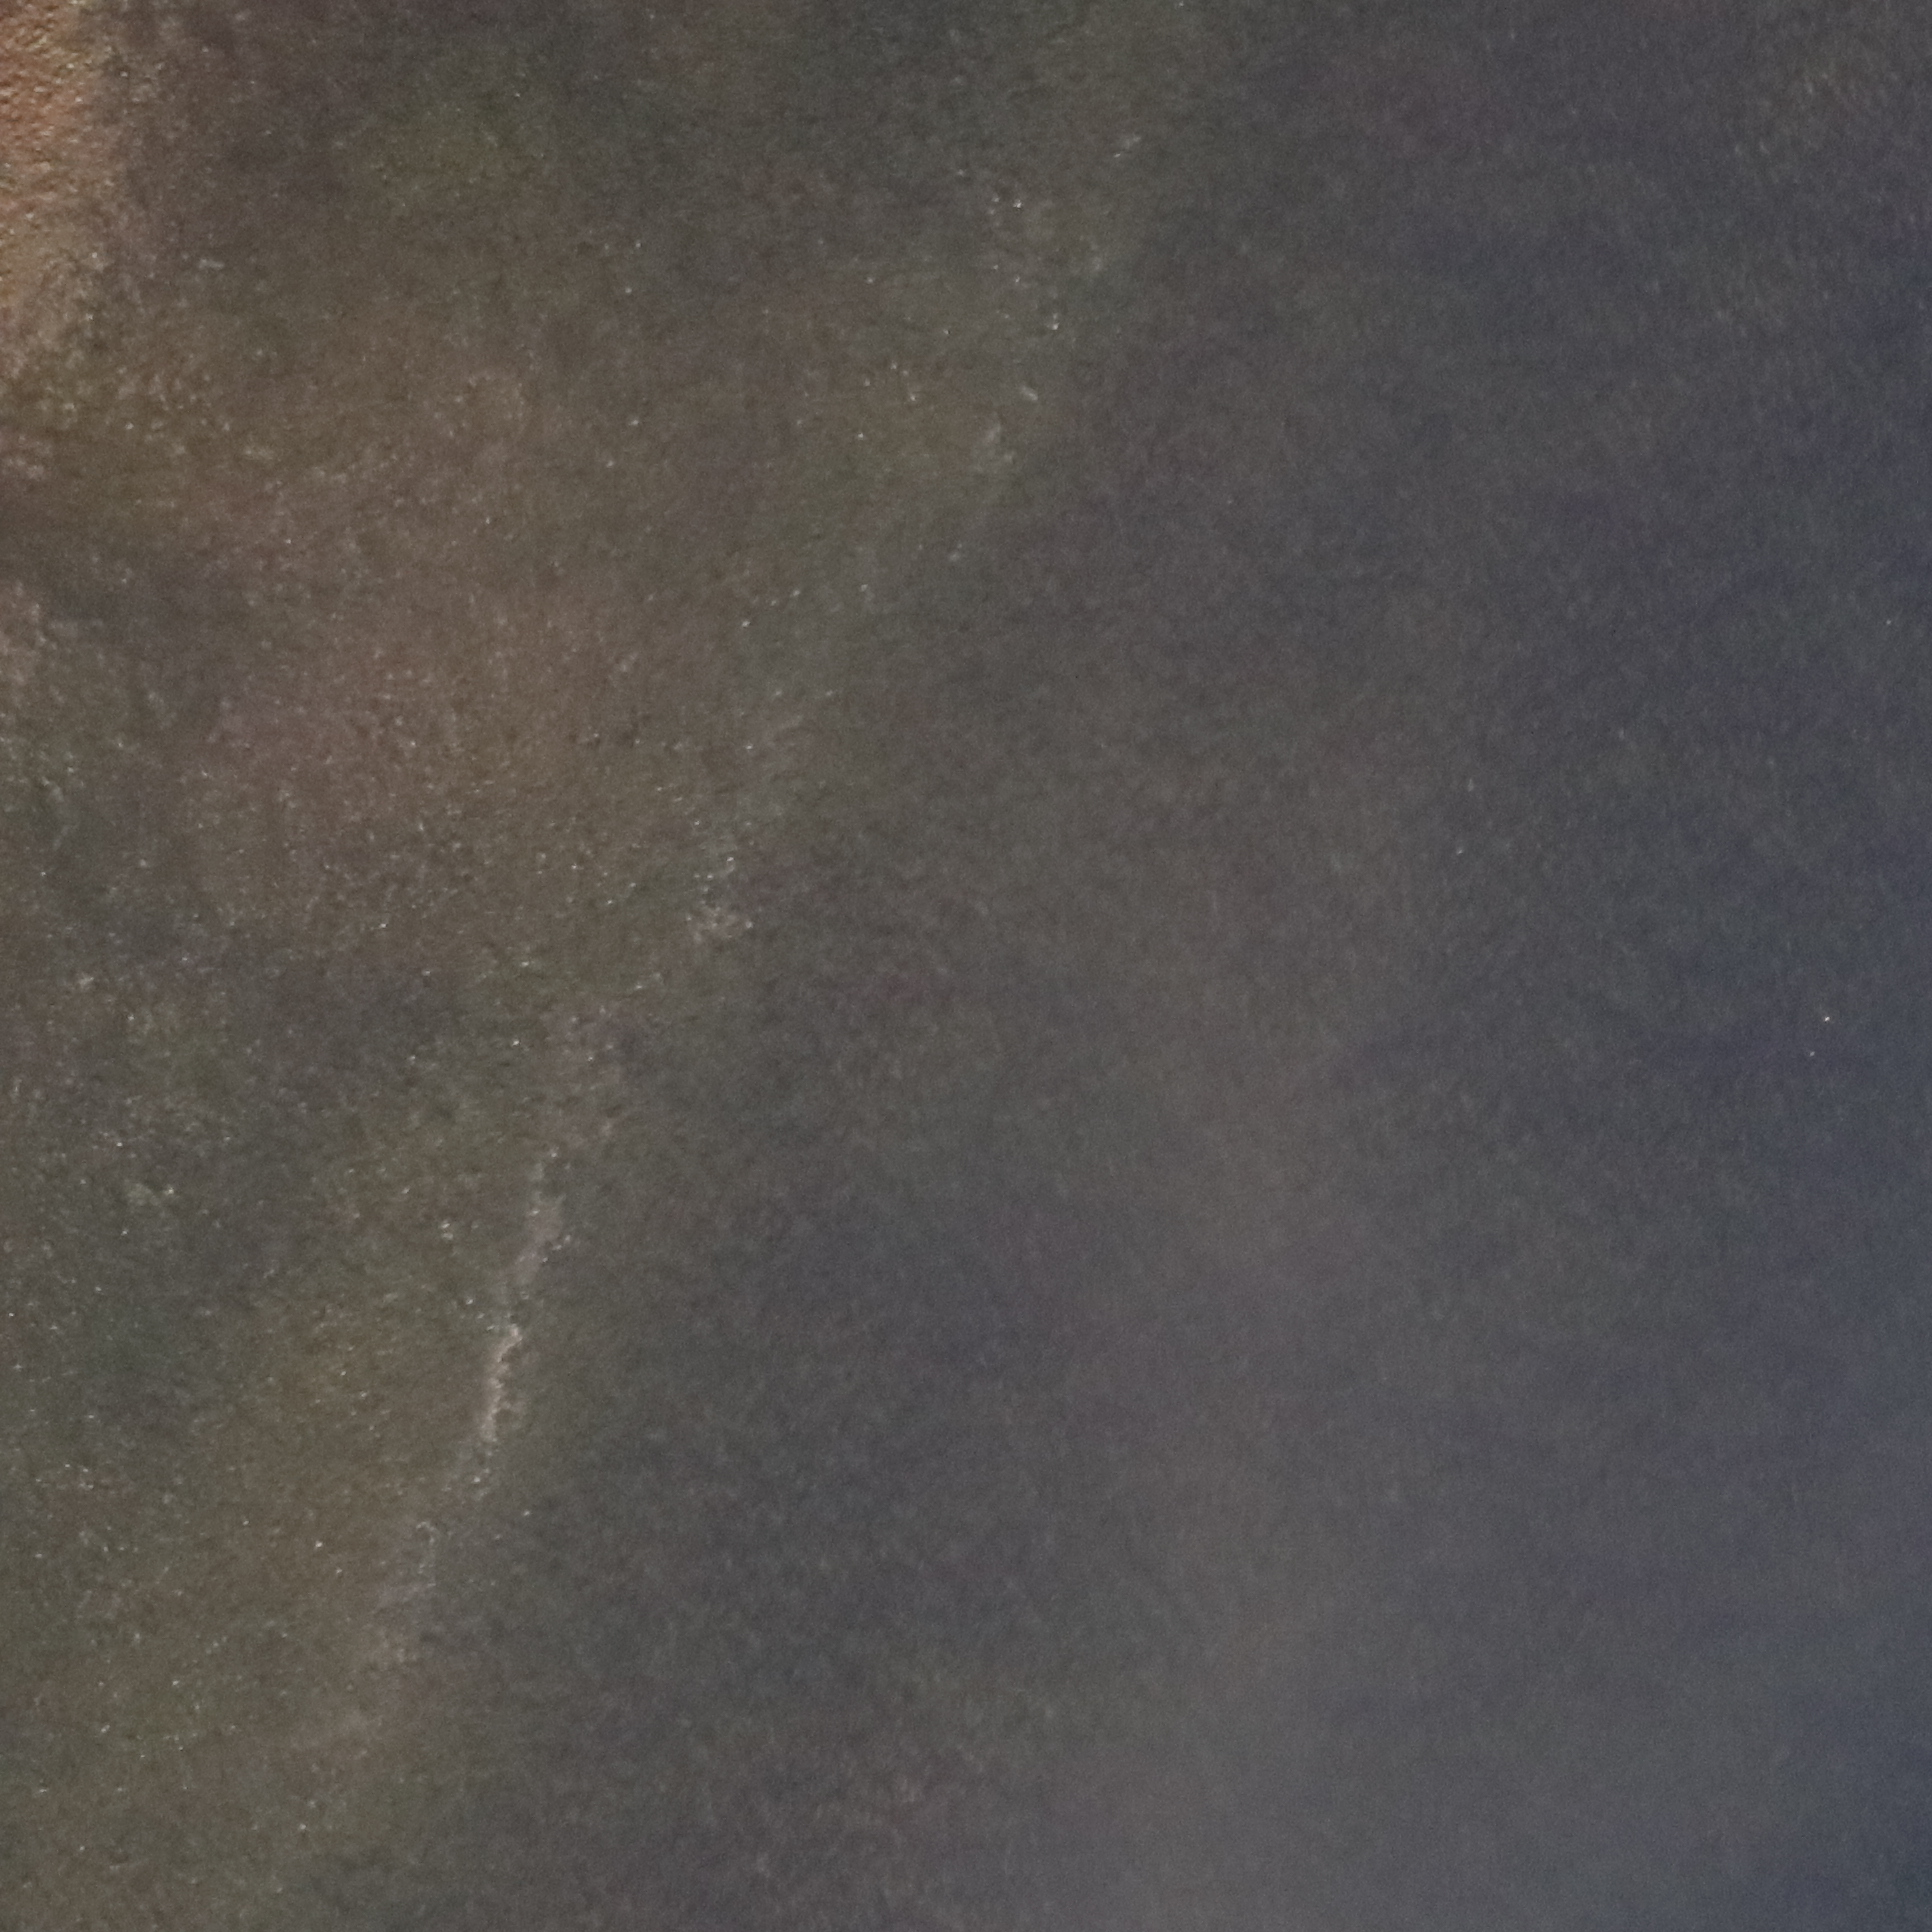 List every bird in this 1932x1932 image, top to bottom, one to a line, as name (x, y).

None